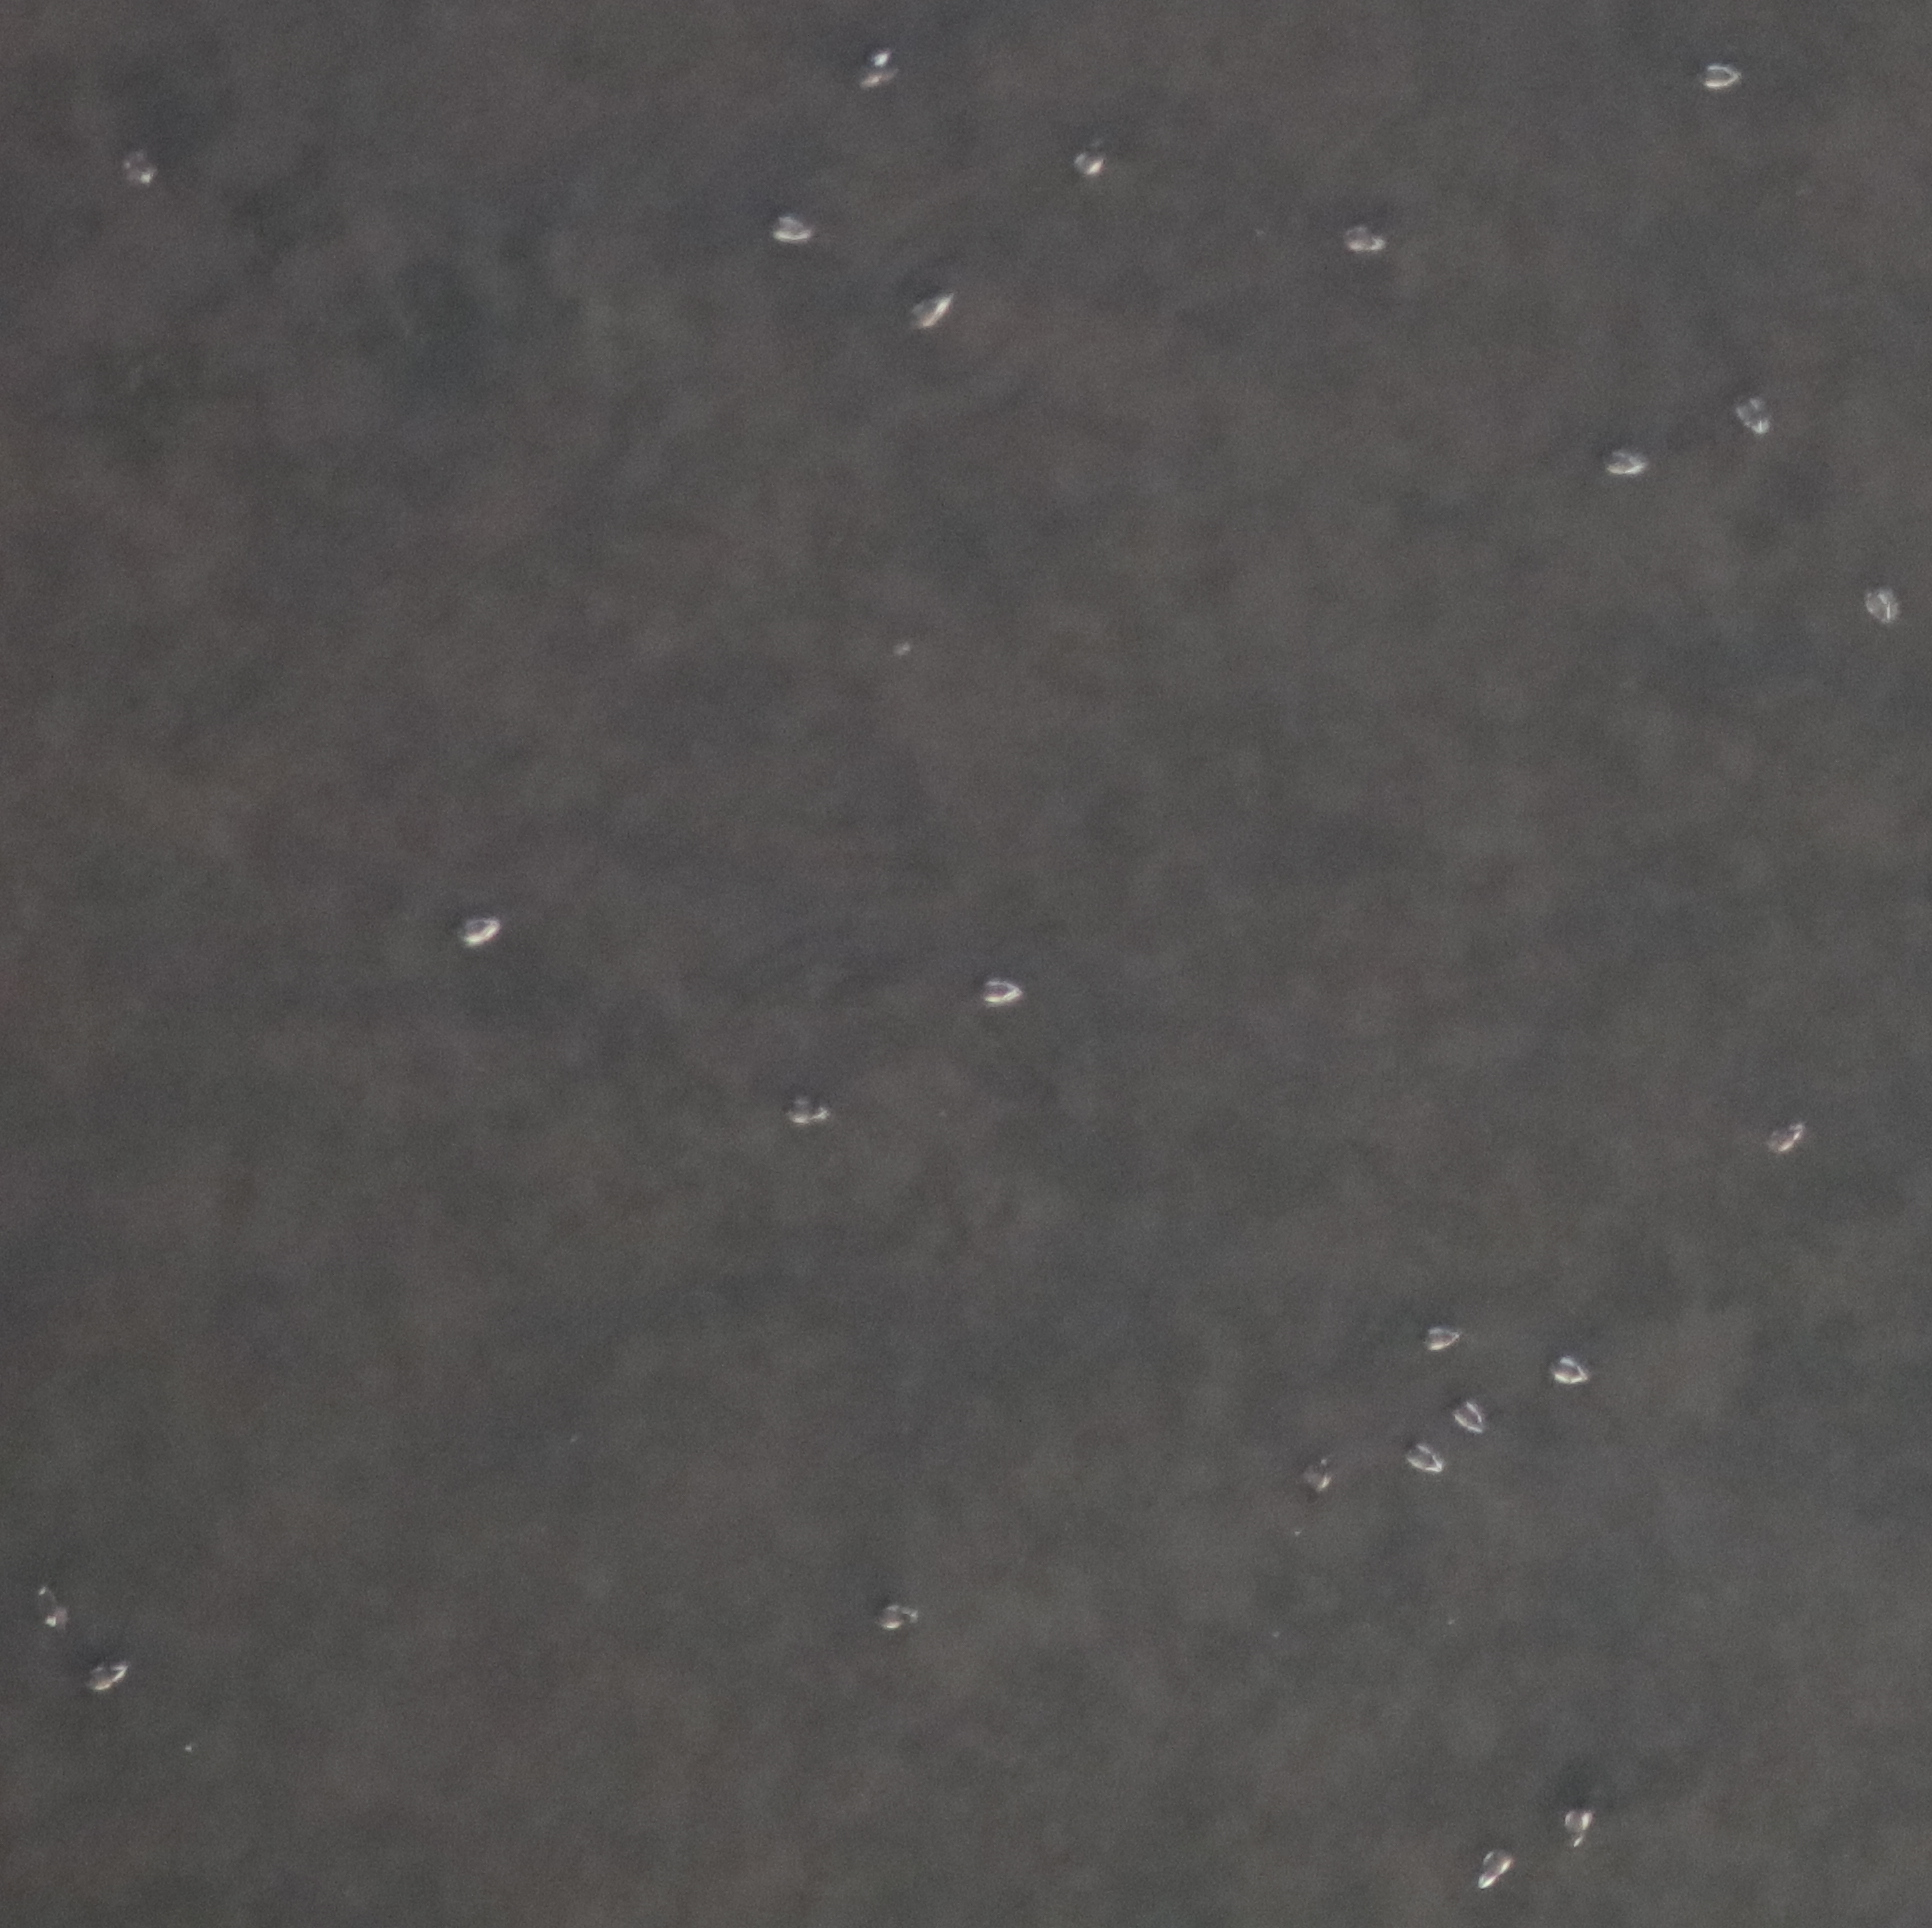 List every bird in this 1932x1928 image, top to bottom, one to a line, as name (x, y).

brant (873, 74)
brant (1718, 77)
brant (1088, 159)
brant (134, 163)
brant (792, 230)
brant (1361, 239)
brant (927, 312)
brant (1747, 412)
brant (1622, 463)
brant (1878, 604)
brant (477, 931)
brant (1000, 992)
brant (805, 1110)
brant (1779, 1138)
brant (1440, 1337)
brant (1567, 1370)
brant (1468, 1416)
brant (1422, 1457)
brant (1316, 1478)
brant (55, 1612)
brant (894, 1615)
brant (103, 1677)
brant (1578, 1825)
brant (1495, 1866)